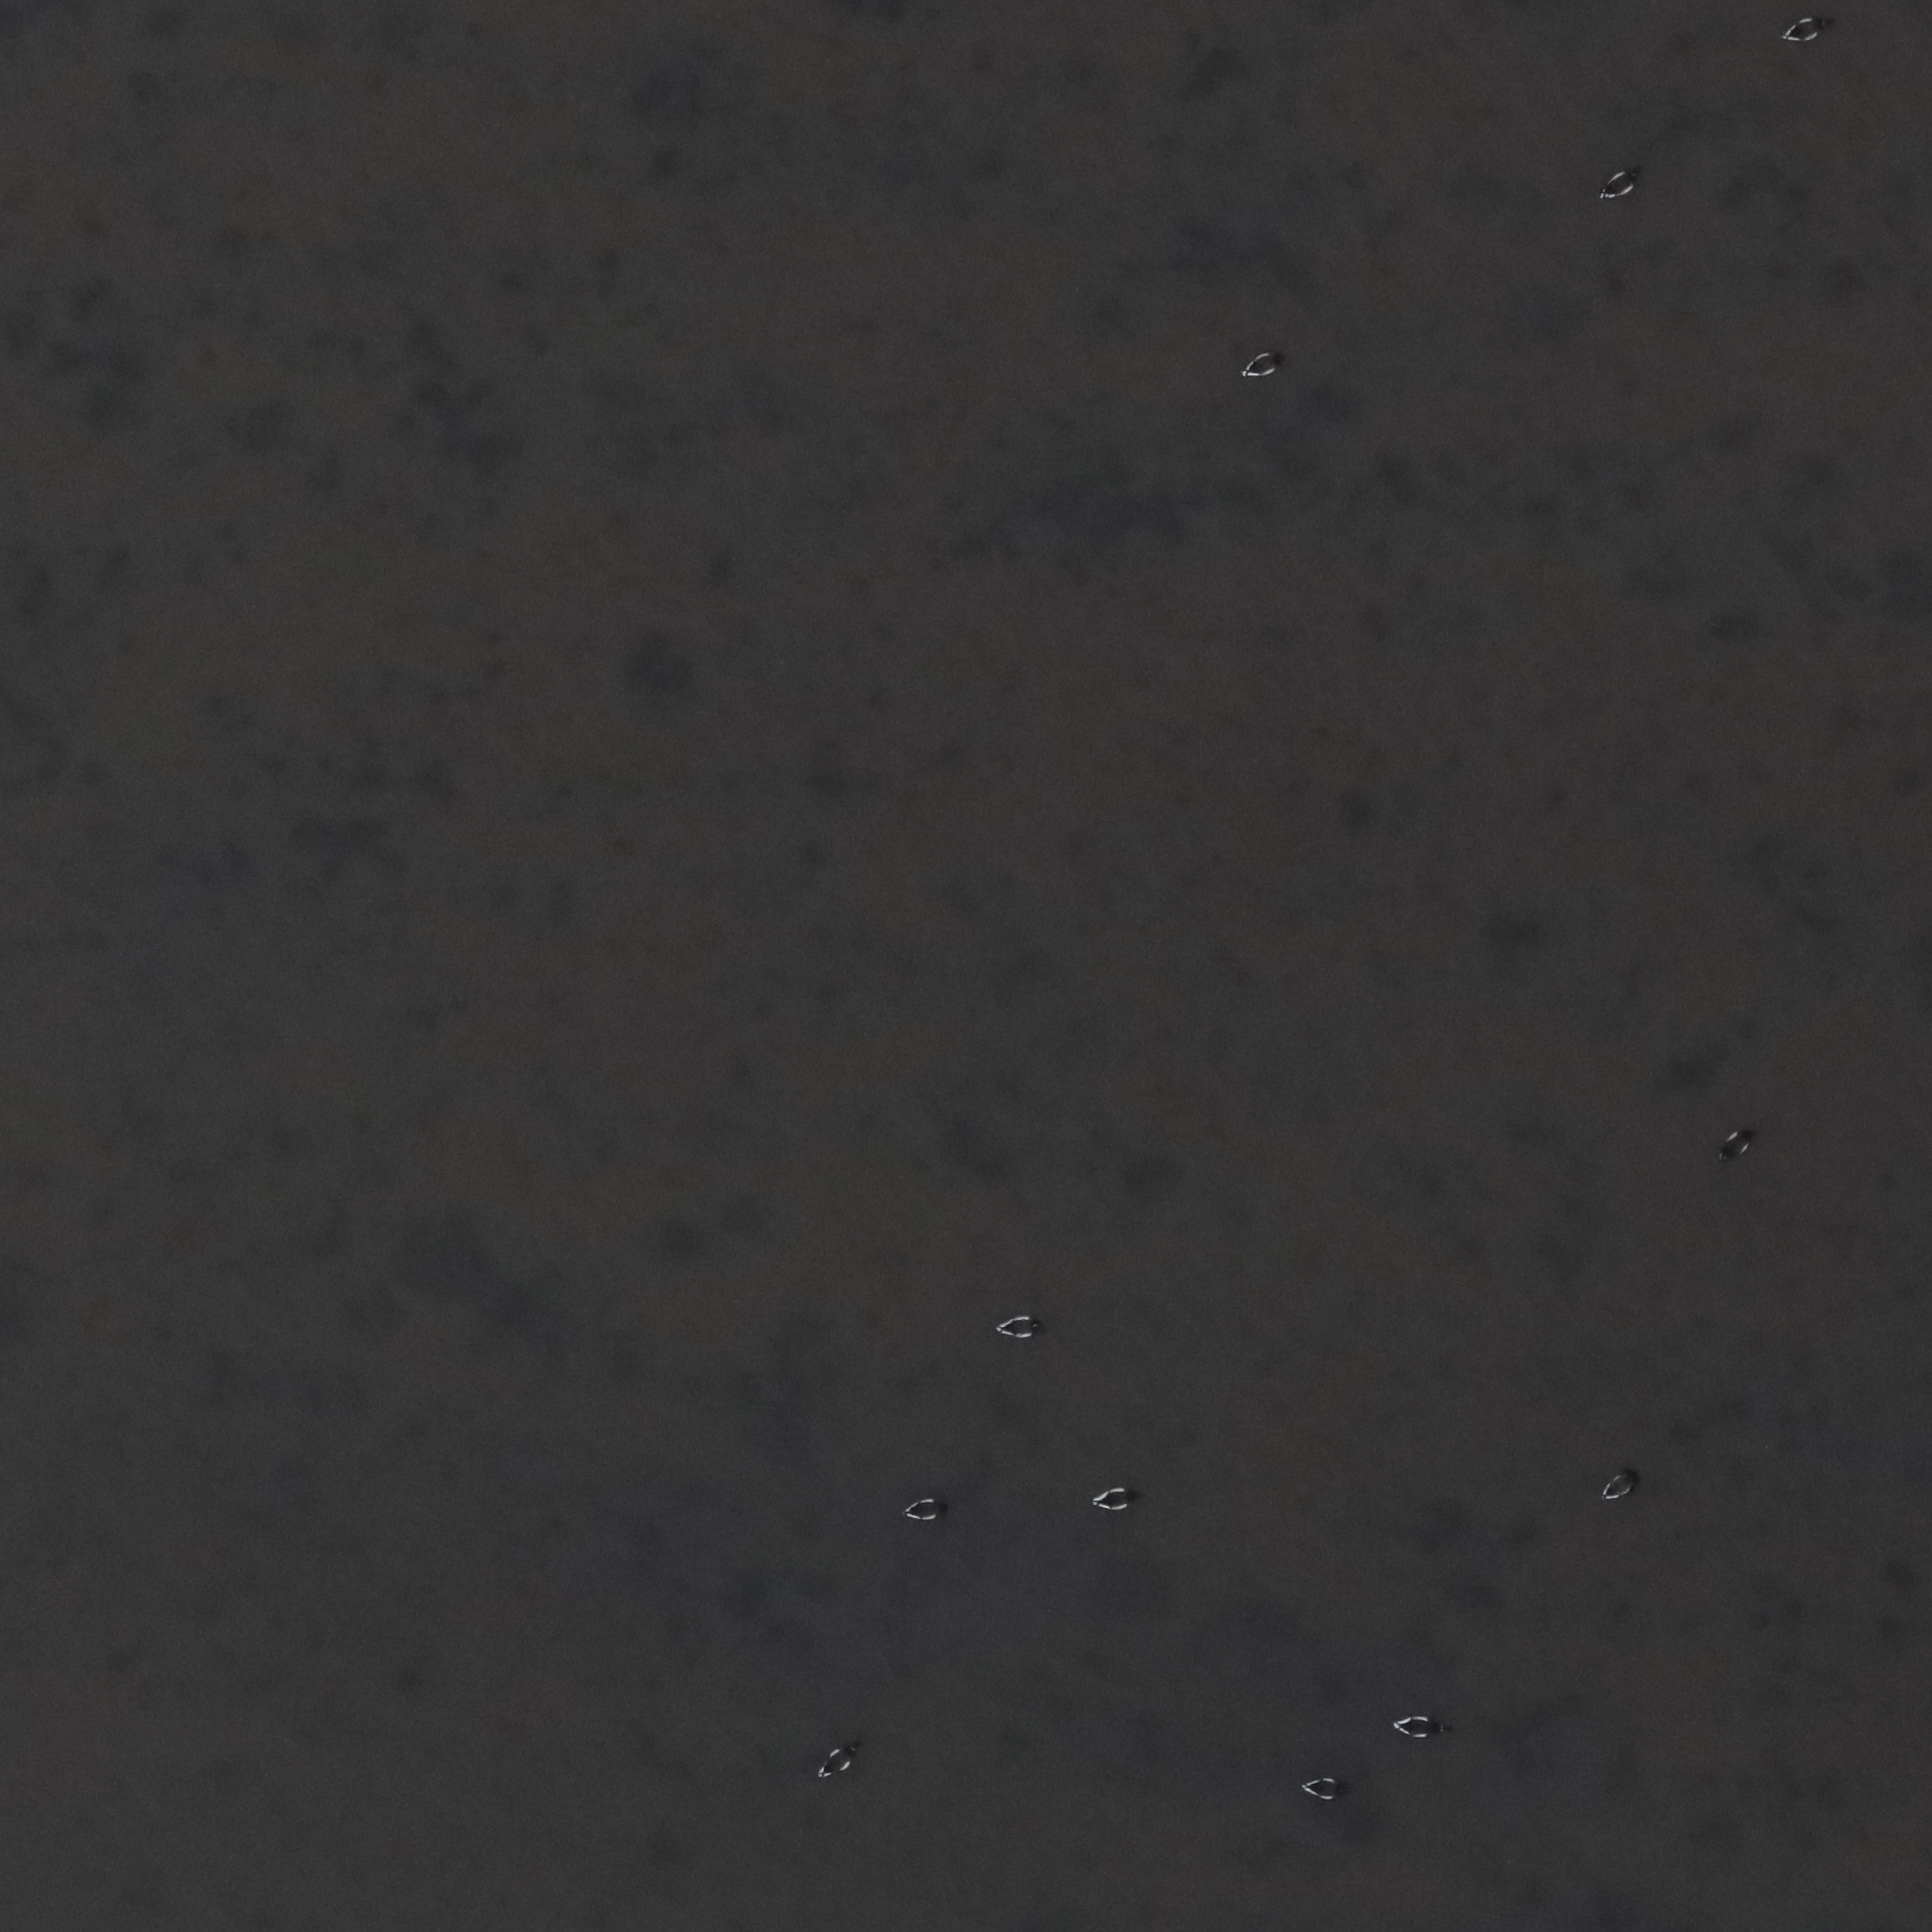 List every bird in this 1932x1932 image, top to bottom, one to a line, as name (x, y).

brant (1807, 30)
brant (1621, 183)
brant (1264, 364)
brant (1739, 1145)
brant (1019, 1328)
brant (1621, 1485)
brant (1115, 1501)
brant (924, 1510)
brant (1420, 1729)
brant (838, 1761)
brant (1327, 1790)